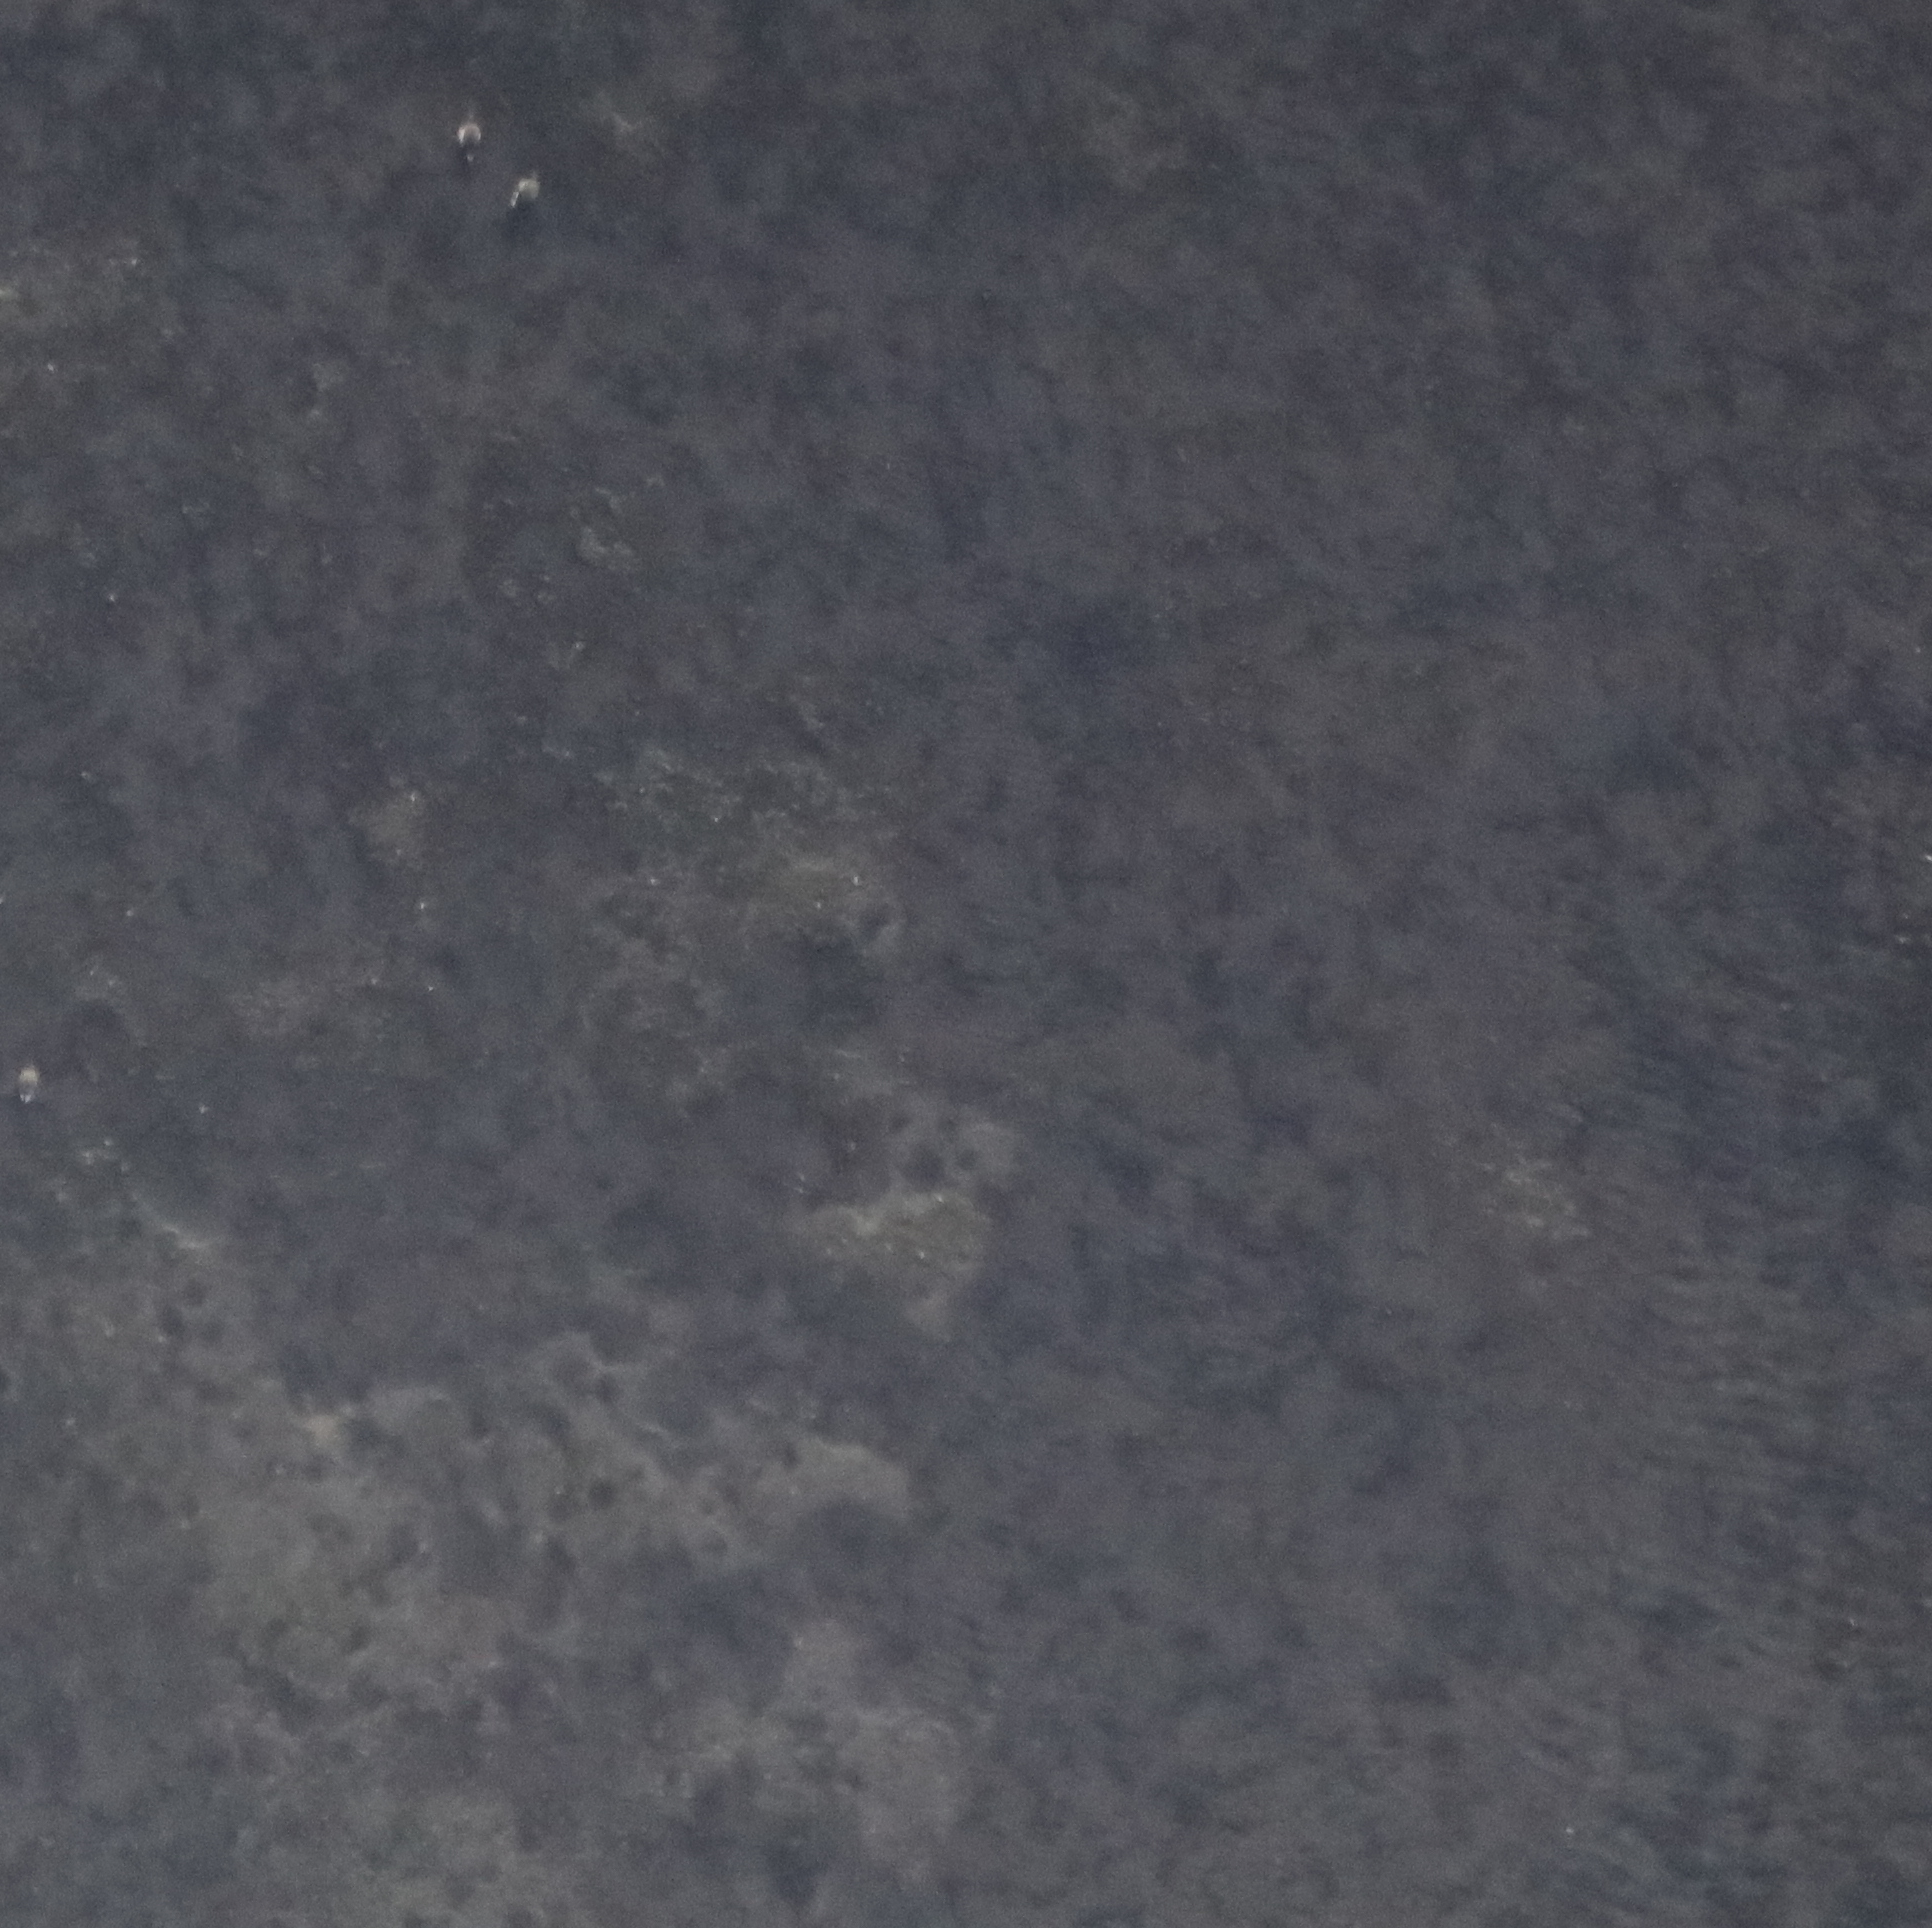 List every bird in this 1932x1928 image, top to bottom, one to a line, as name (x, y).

brant (476, 135)
brant (528, 195)
brant (25, 1090)